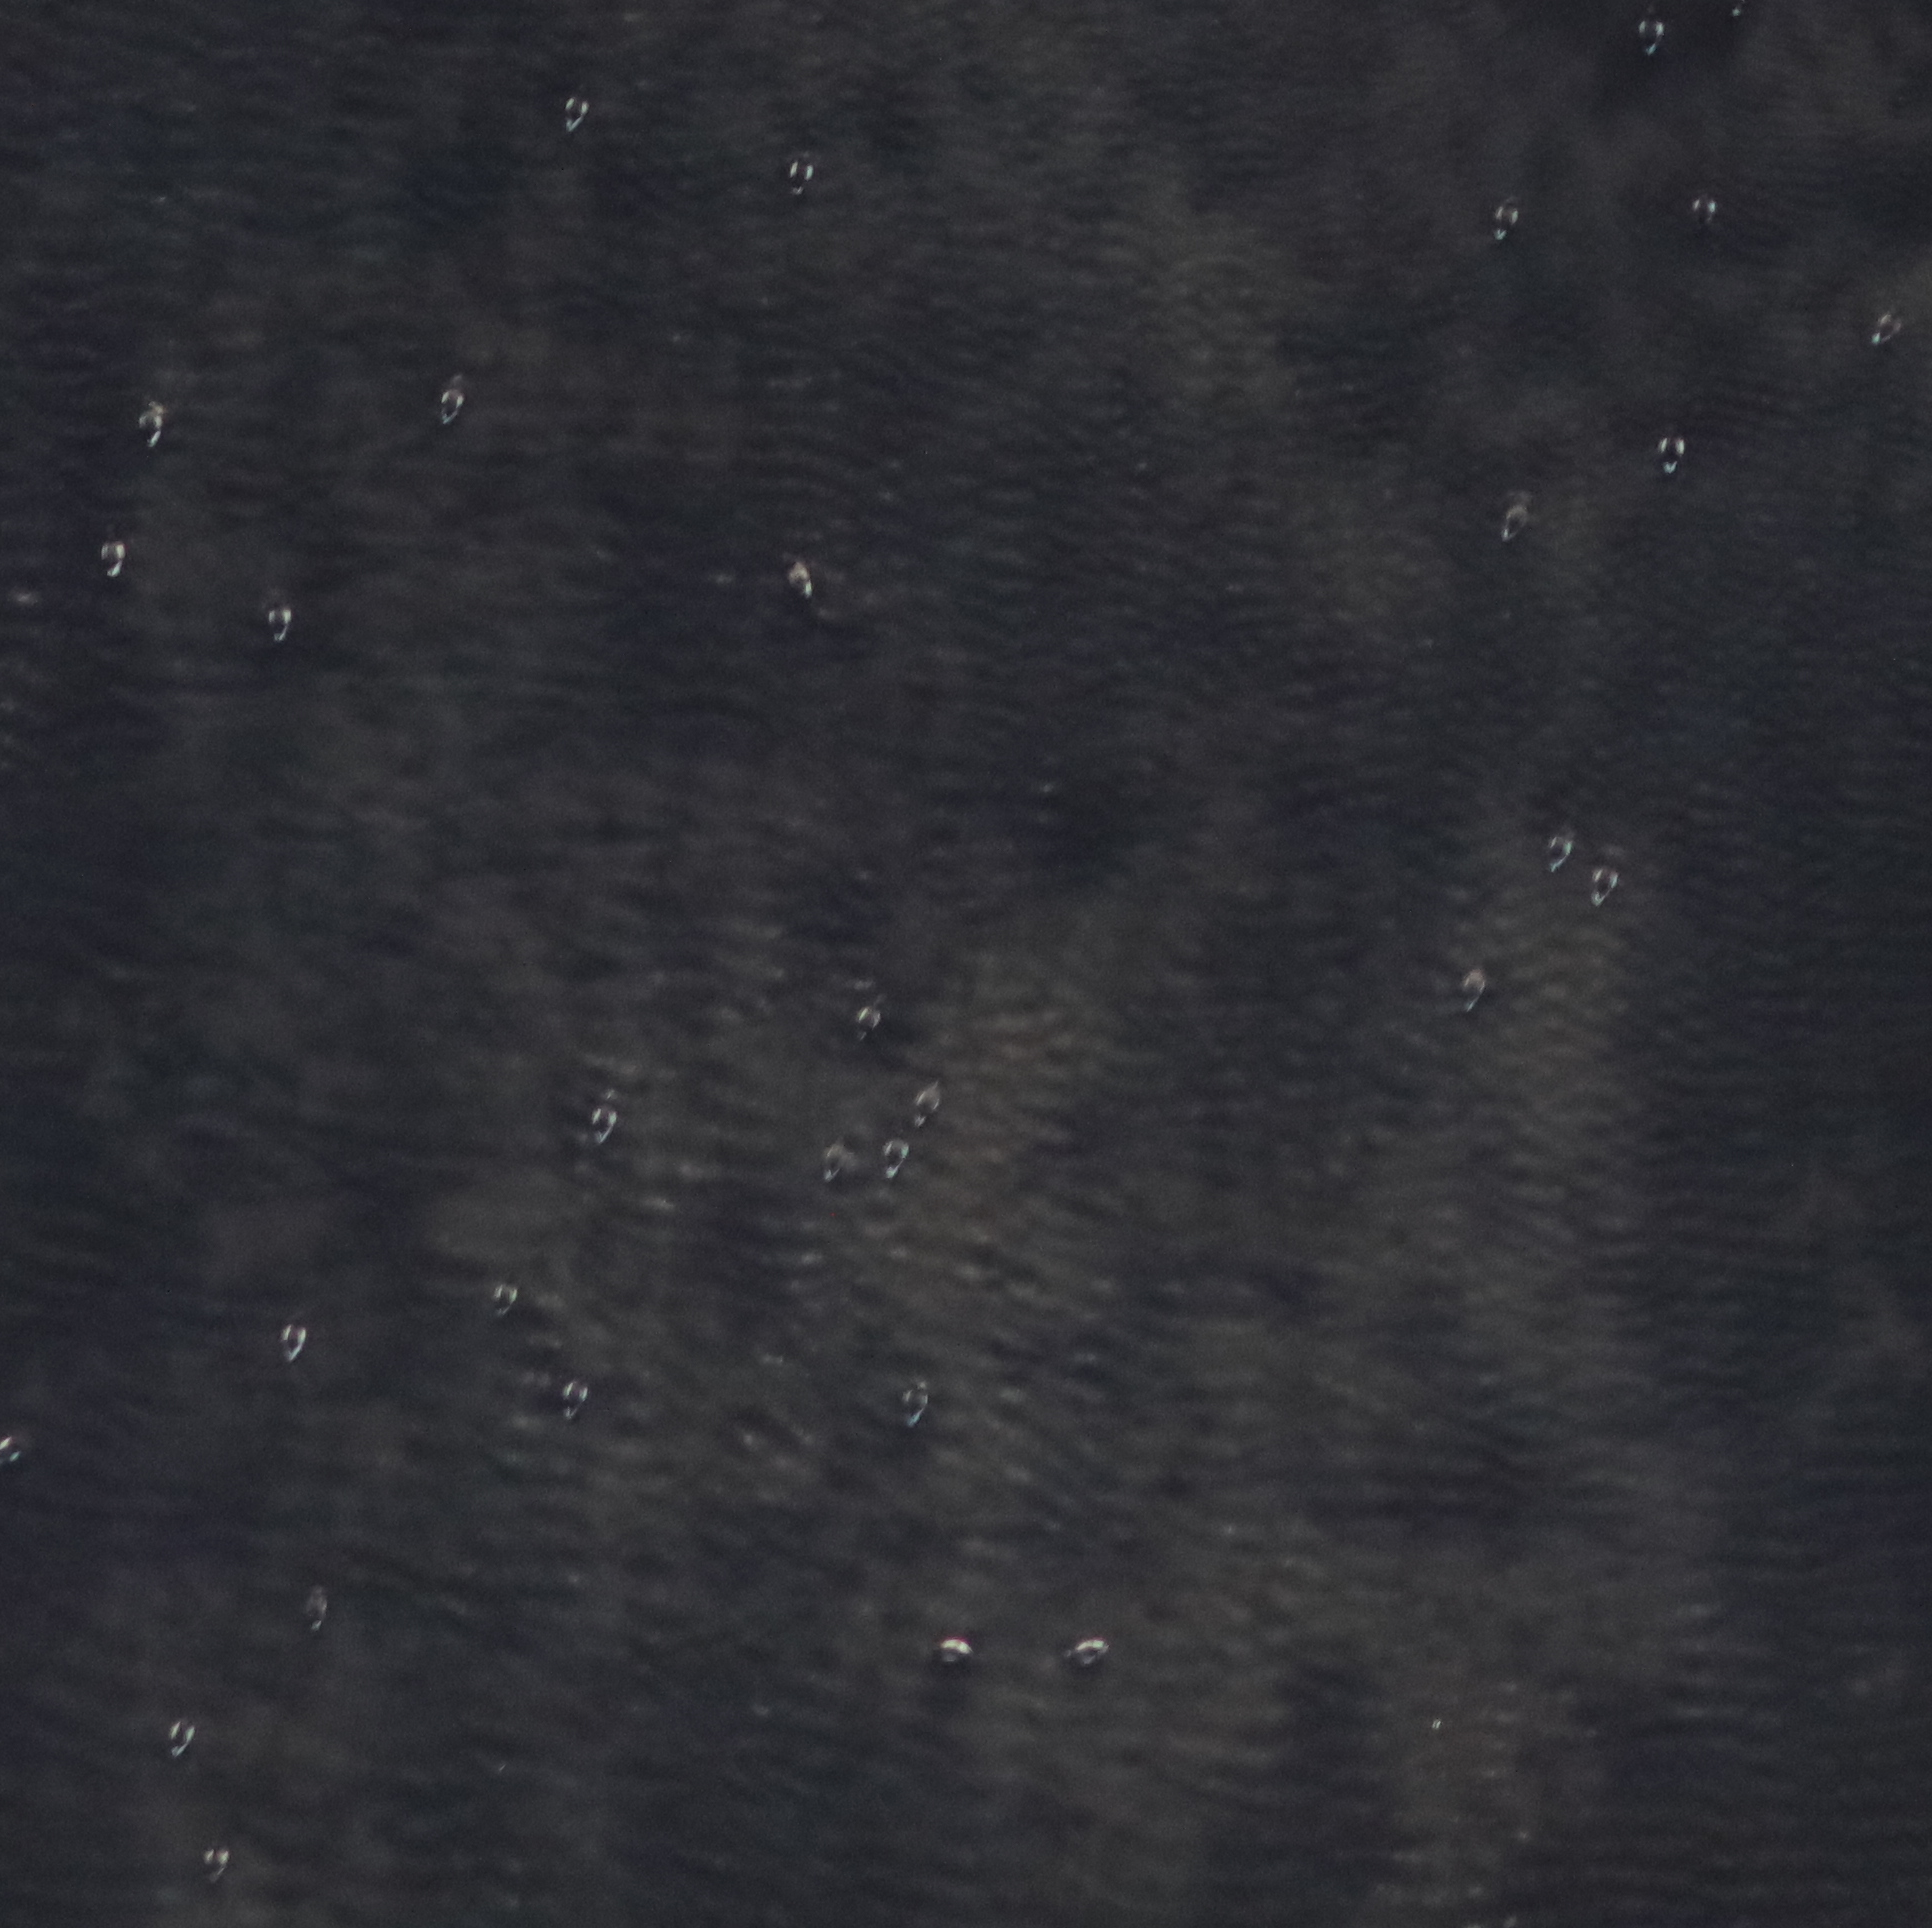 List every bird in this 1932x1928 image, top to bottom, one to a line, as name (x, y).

brant (1651, 30)
brant (575, 109)
brant (801, 173)
brant (1704, 212)
brant (1507, 215)
brant (1886, 326)
brant (452, 396)
brant (152, 421)
brant (1671, 449)
brant (1521, 523)
brant (112, 552)
brant (808, 573)
brant (278, 619)
brant (1555, 851)
brant (1603, 880)
brant (1470, 1002)
brant (870, 1016)
brant (929, 1100)
brant (602, 1118)
brant (893, 1154)
brant (830, 1172)
brant (503, 1296)
brant (294, 1339)
brant (574, 1395)
brant (914, 1401)
brant (6, 1448)
brant (321, 1616)
brant (960, 1649)
brant (1088, 1652)
brant (182, 1735)
brant (209, 1860)